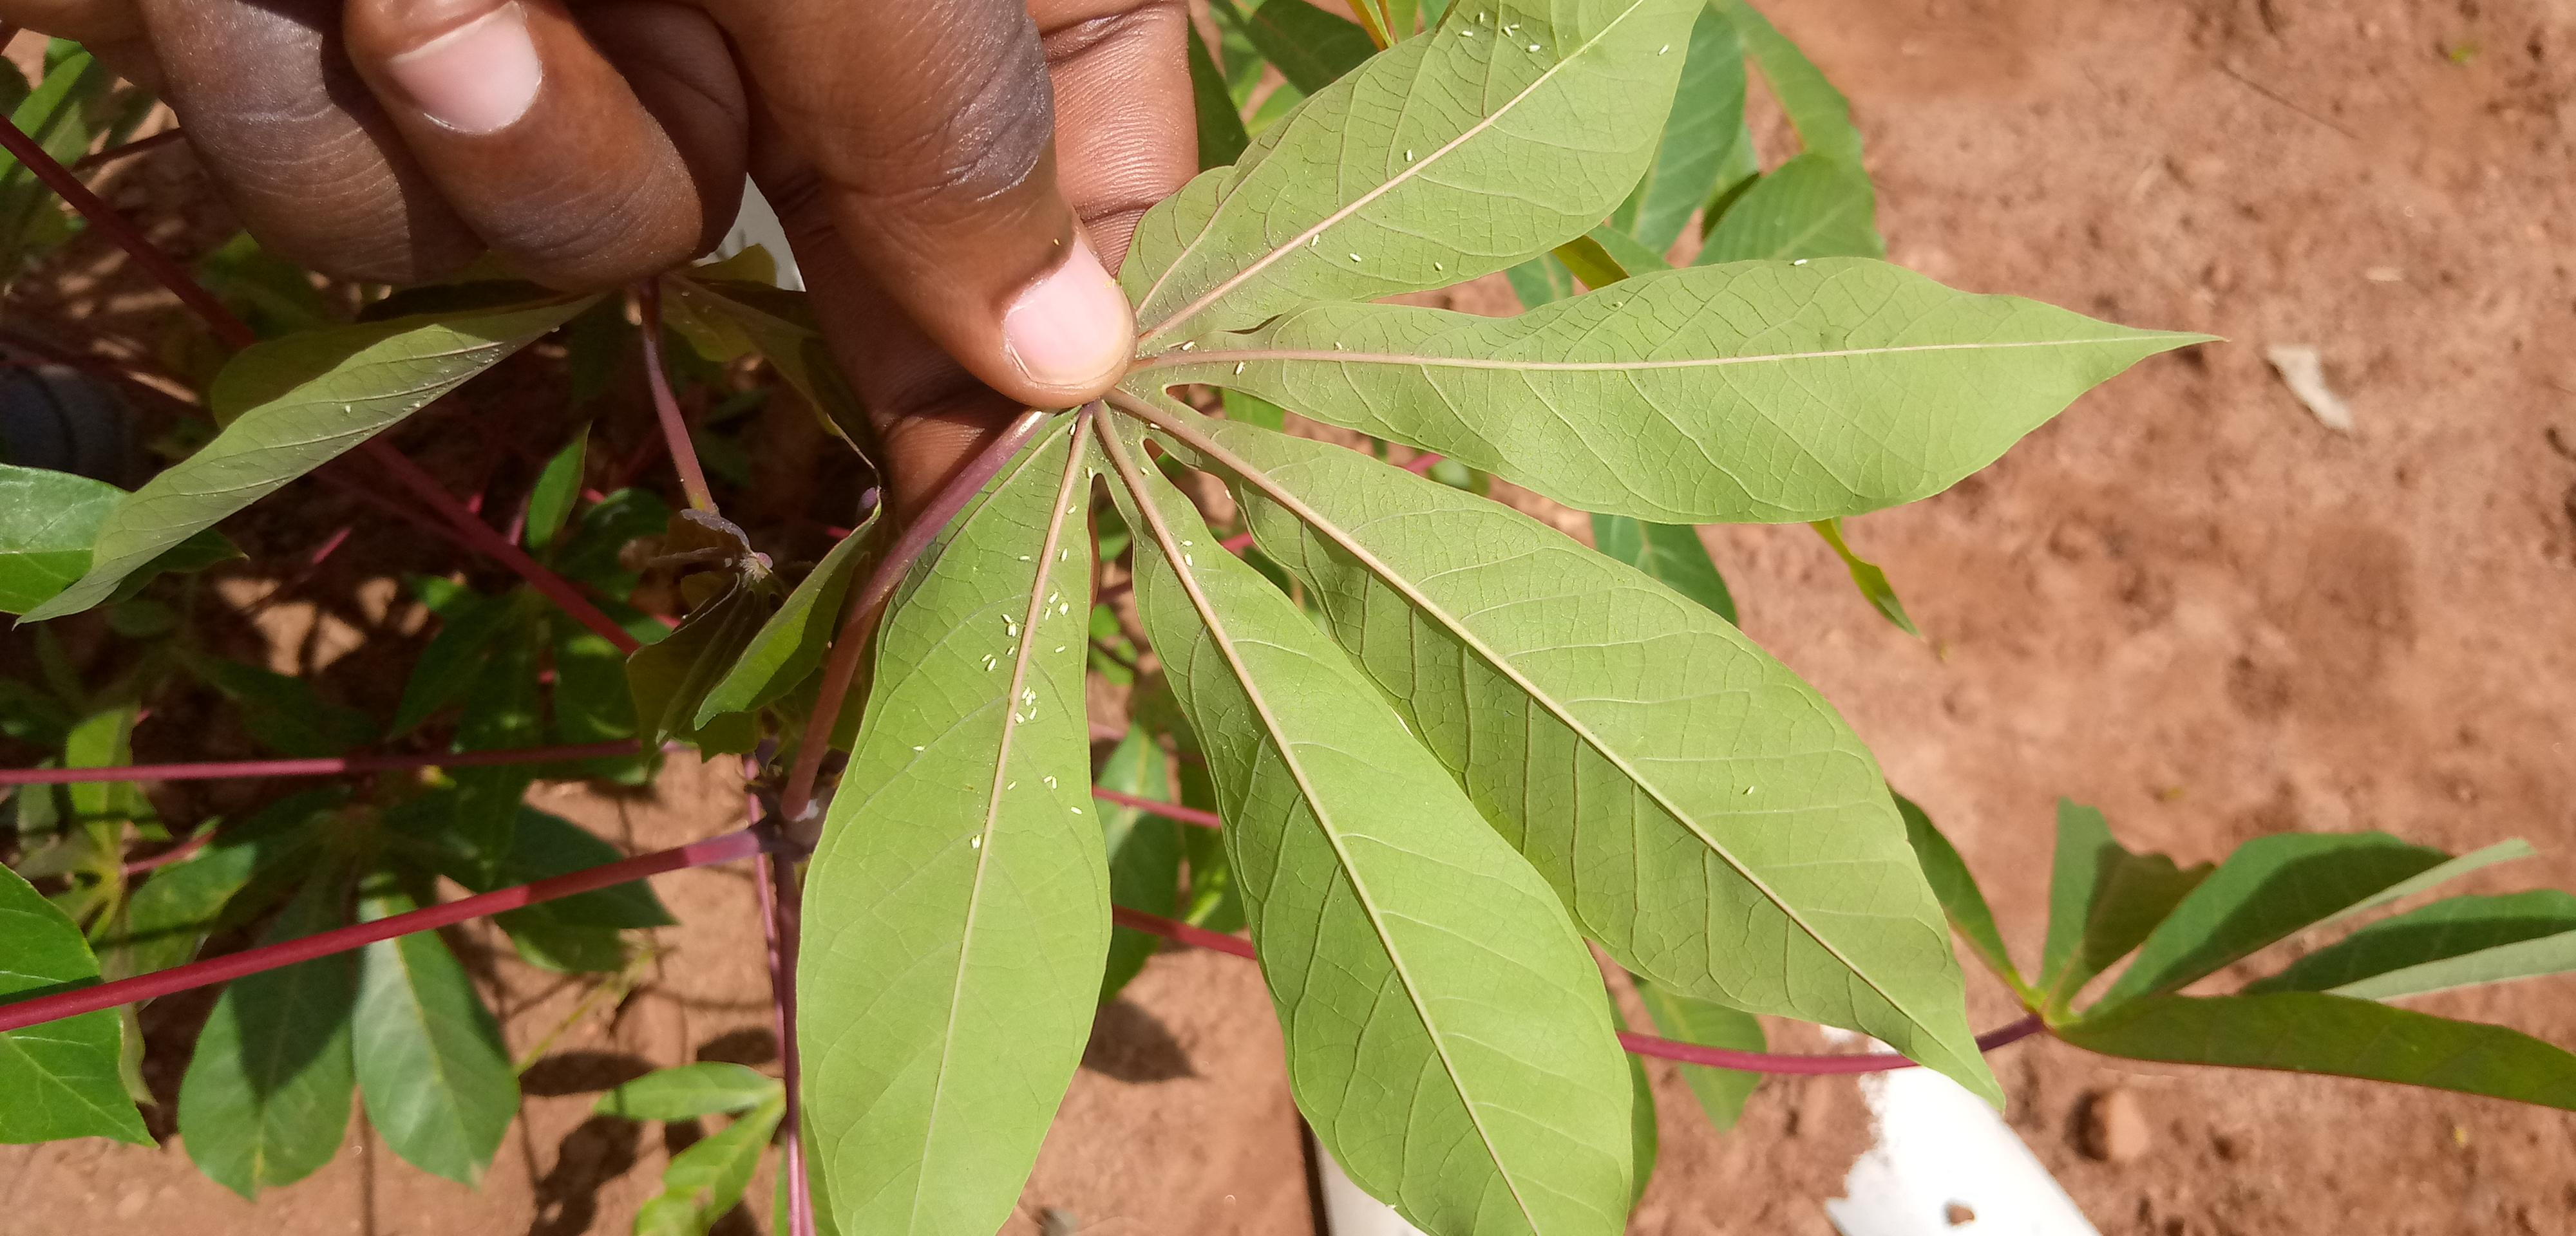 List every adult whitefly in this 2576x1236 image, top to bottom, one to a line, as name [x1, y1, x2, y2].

whitefly [1473, 5, 1488, 26]
whitefly [1502, 18, 1524, 43]
whitefly [1502, 23, 1516, 42]
whitefly [1459, 26, 1477, 50]
whitefly [1650, 37, 1679, 73]
whitefly [1525, 39, 1544, 60]
whitefly [1397, 143, 1419, 170]
whitefly [1307, 233, 1327, 256]
whitefly [1345, 243, 1363, 275]
whitefly [1786, 245, 1817, 281]
whitefly [1431, 256, 1451, 279]
whitefly [1602, 288, 1634, 321]
whitefly [1170, 335, 1208, 371]
whitefly [1327, 336, 1354, 368]
whitefly [1231, 349, 1254, 379]
whitefly [1055, 411, 1083, 449]
whitefly [1144, 415, 1168, 440]
whitefly [1079, 461, 1096, 488]
whitefly [1136, 461, 1165, 489]
whitefly [1218, 487, 1236, 505]
whitefly [1057, 496, 1081, 525]
whitefly [1175, 535, 1209, 556]
whitefly [1052, 542, 1081, 572]
whitefly [1009, 548, 1037, 572]
whitefly [1175, 555, 1204, 579]
whitefly [1043, 587, 1059, 606]
whitefly [1059, 598, 1072, 619]
whitefly [1042, 604, 1052, 623]
whitefly [996, 609, 1014, 626]
whitefly [1003, 623, 1020, 641]
whitefly [1049, 641, 1066, 658]
whitefly [1004, 643, 1019, 660]
whitefly [974, 651, 1002, 679]
whitefly [980, 657, 999, 675]
whitefly [1014, 680, 1039, 707]
whitefly [1018, 687, 1038, 707]
whitefly [1028, 704, 1041, 726]
whitefly [1010, 711, 1027, 731]
whitefly [909, 738, 932, 758]
whitefly [1043, 769, 1057, 790]
whitefly [1046, 774, 1060, 792]
whitefly [1733, 775, 1767, 809]
whitefly [1001, 780, 1023, 797]
whitefly [1066, 801, 1085, 821]
whitefly [966, 829, 988, 854]
whitefly [967, 830, 983, 854]